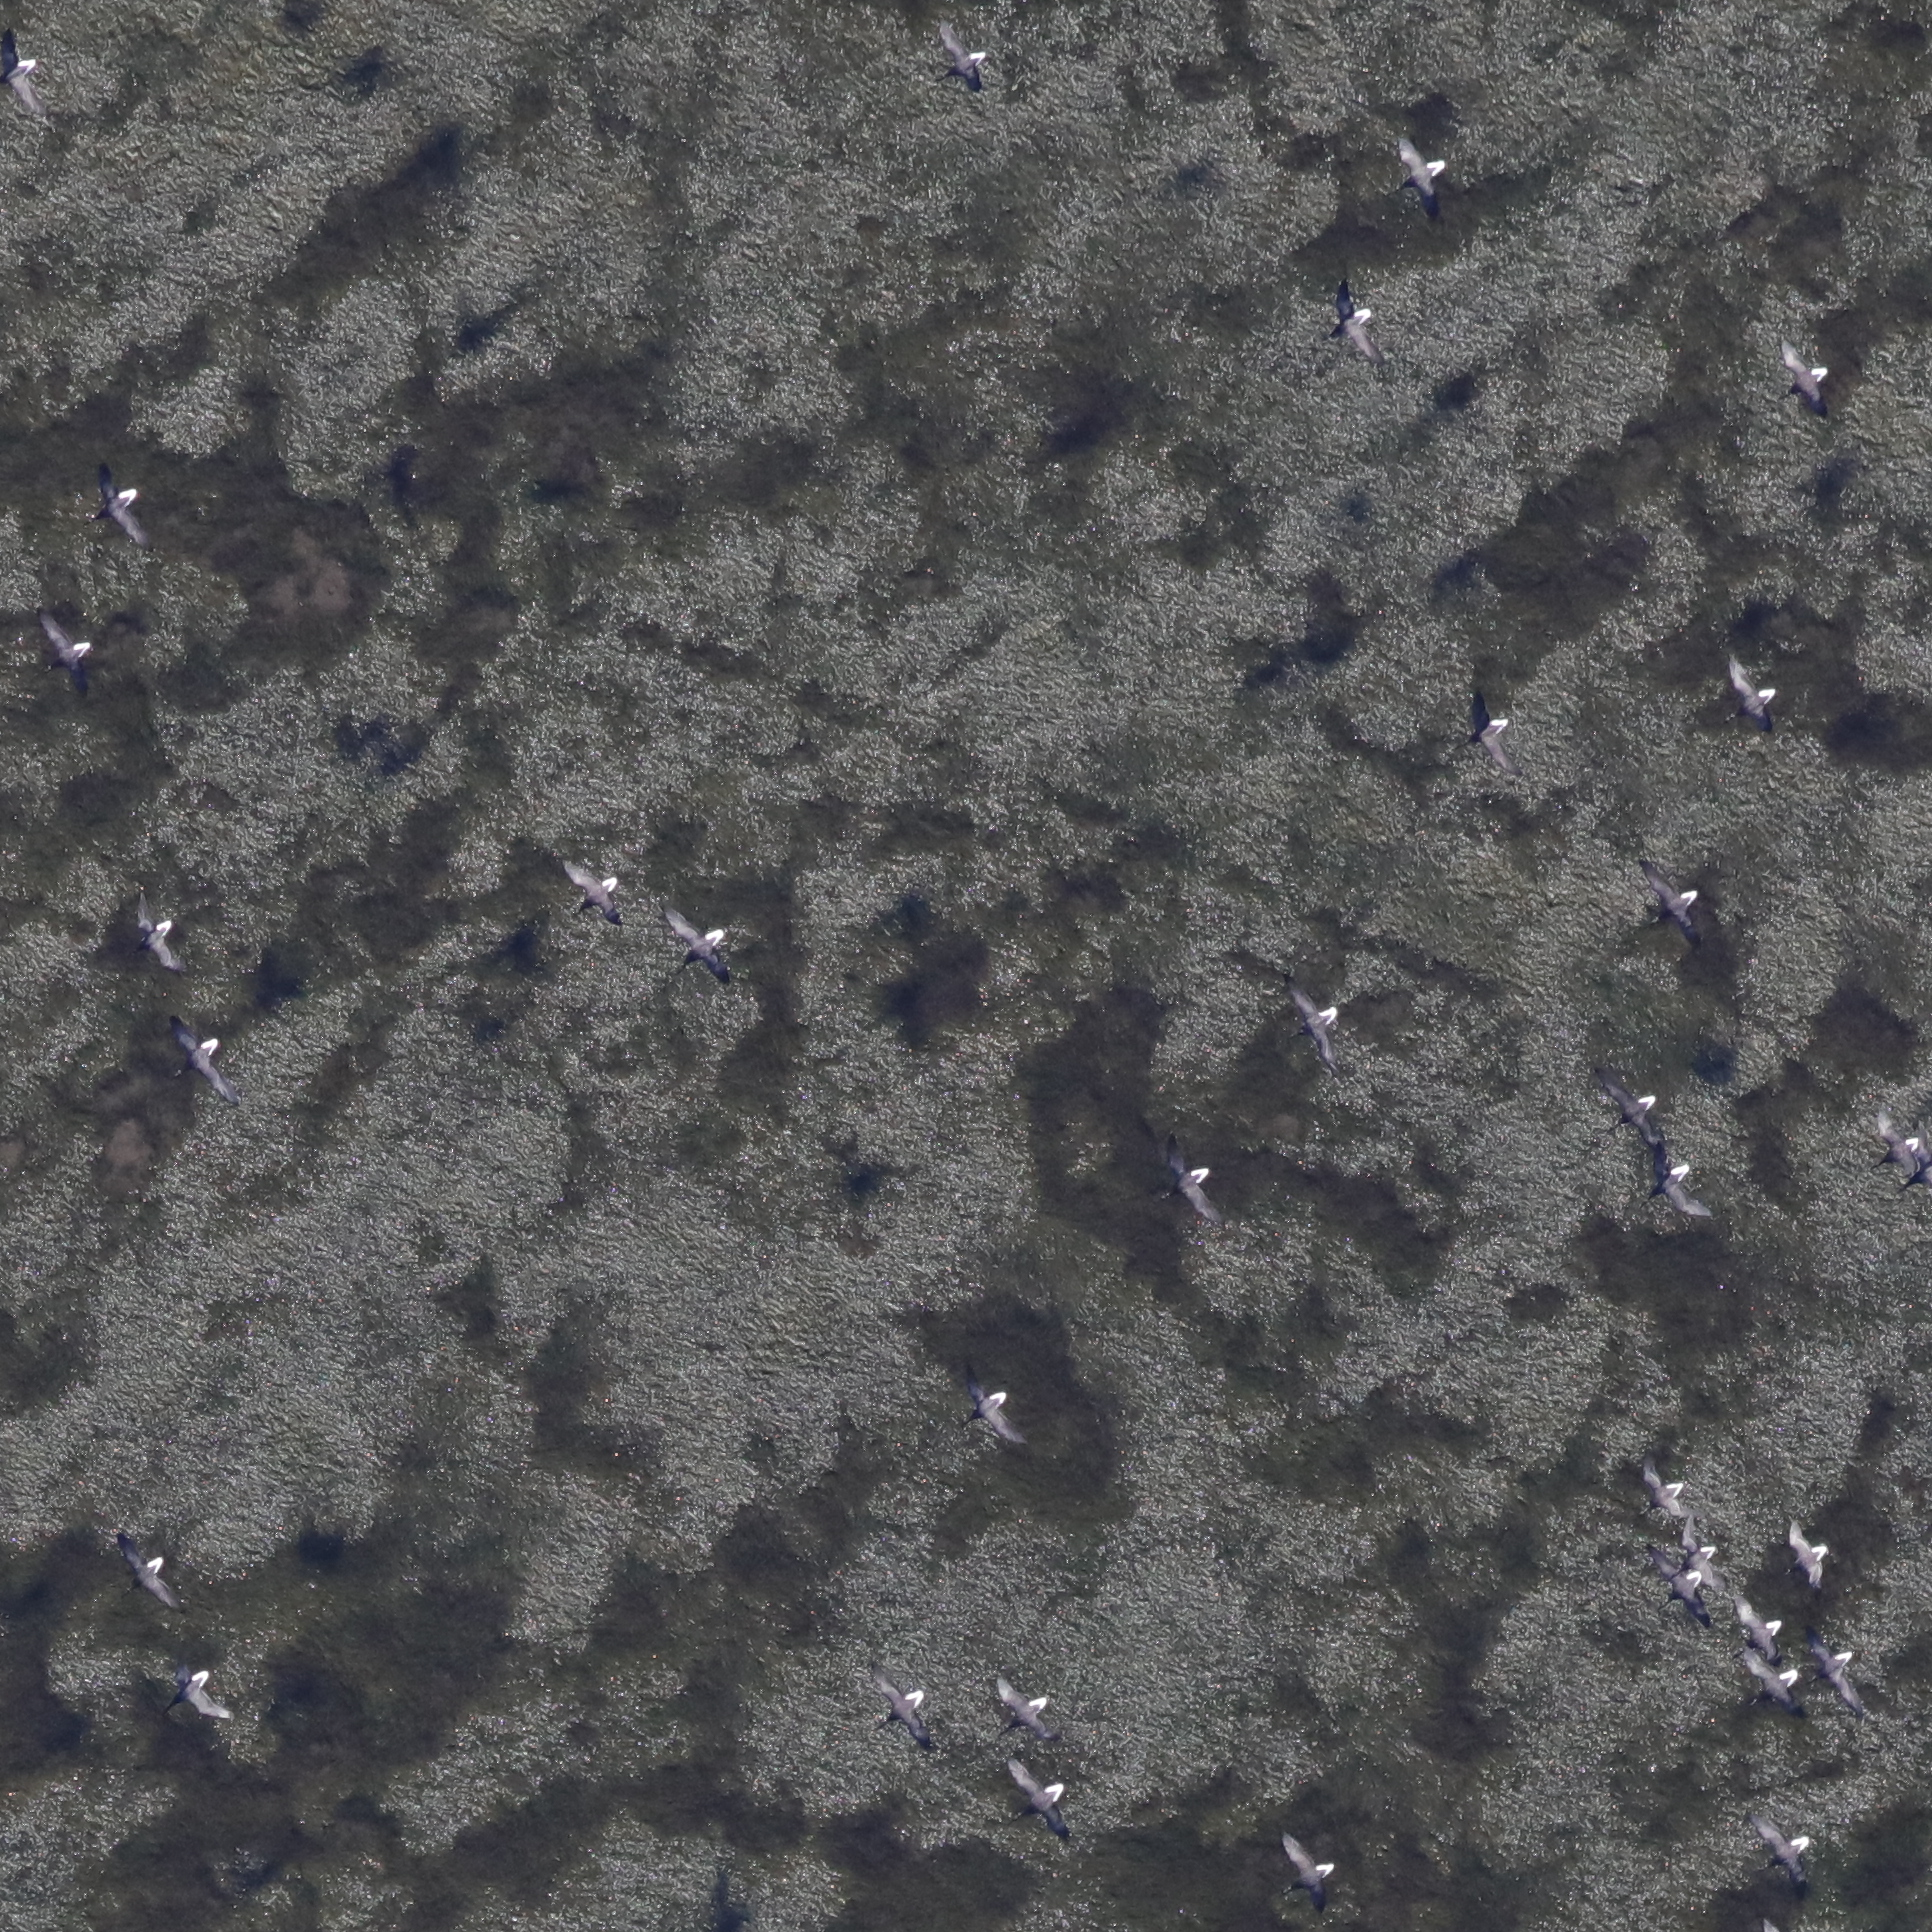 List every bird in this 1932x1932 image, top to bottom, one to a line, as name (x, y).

brant (965, 71)
brant (21, 77)
brant (1418, 182)
brant (1354, 323)
brant (1801, 375)
brant (125, 499)
brant (73, 651)
brant (1753, 700)
brant (1484, 726)
brant (604, 897)
brant (1676, 907)
brant (144, 945)
brant (689, 960)
brant (1314, 1024)
brant (195, 1065)
brant (1634, 1119)
brant (1892, 1134)
brant (1681, 1186)
brant (1200, 1189)
brant (990, 1402)
brant (1667, 1496)
brant (1691, 1546)
brant (1817, 1560)
brant (136, 1576)
brant (1684, 1594)
brant (1767, 1623)
brant (1767, 1681)
brant (1838, 1684)
brant (206, 1702)
brant (1009, 1704)
brant (917, 1720)
brant (1051, 1803)
brant (1779, 1860)
brant (1312, 1870)